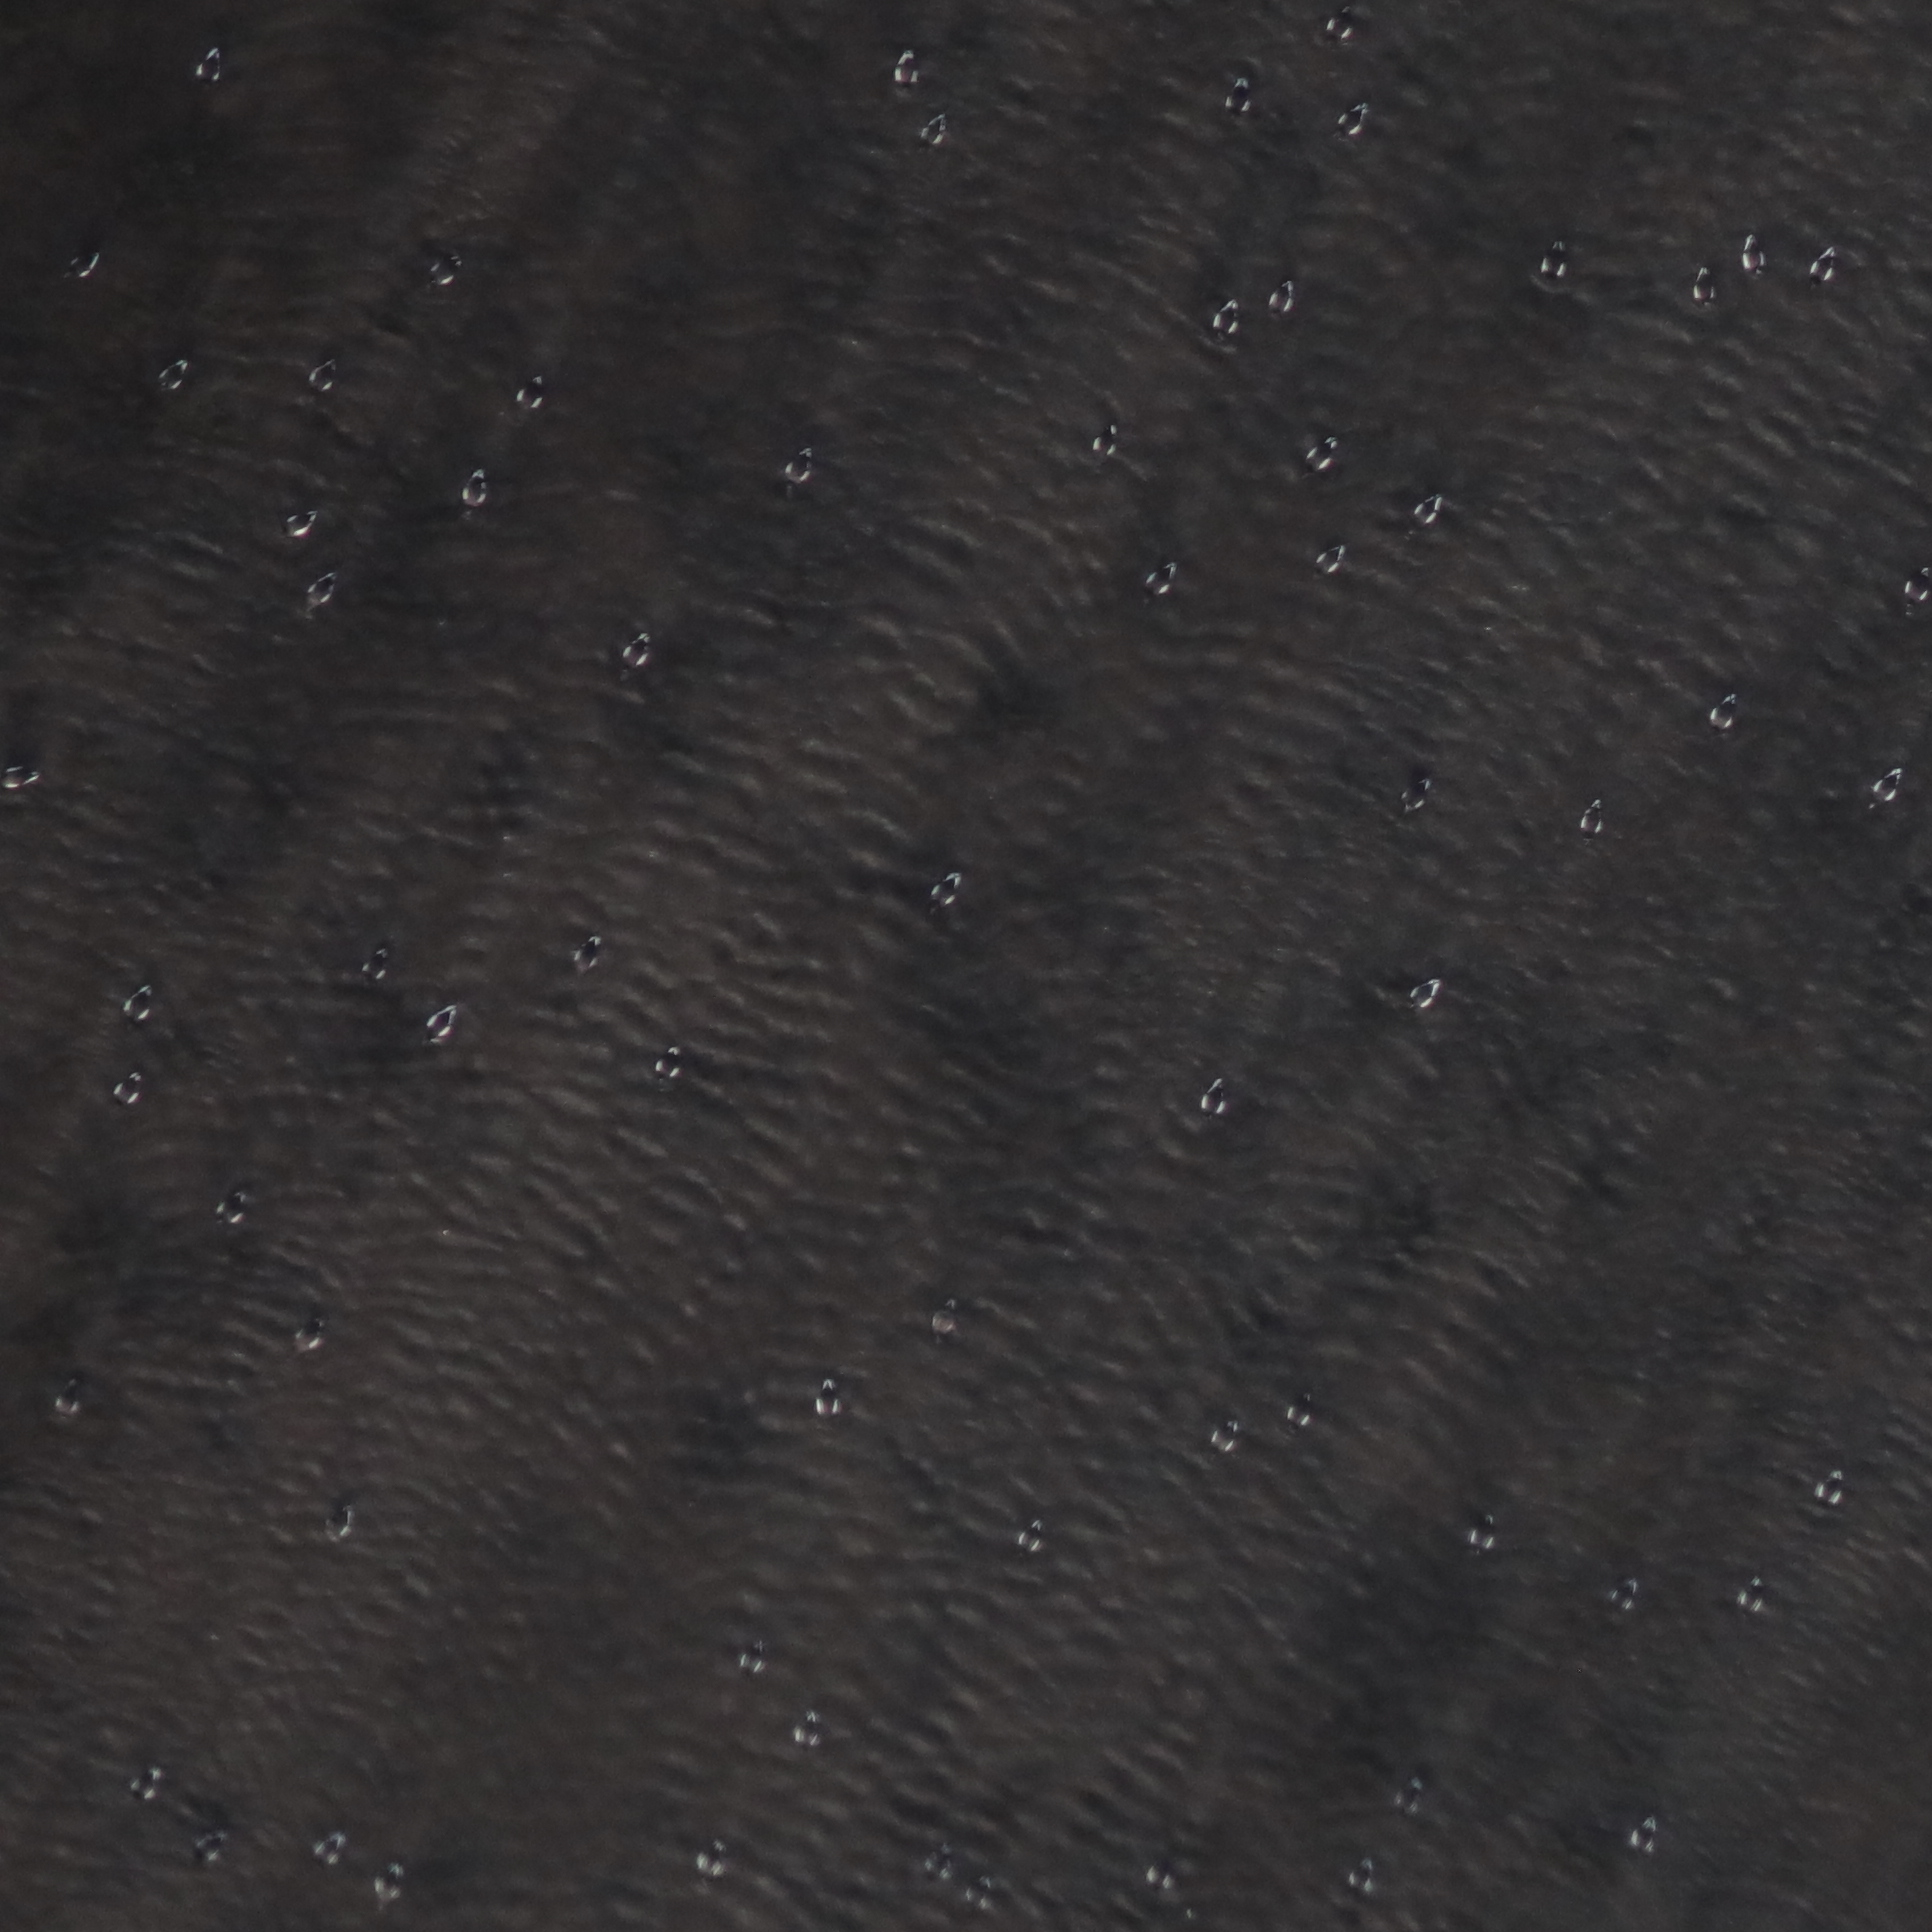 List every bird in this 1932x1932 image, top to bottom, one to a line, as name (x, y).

brant (1342, 27)
brant (204, 65)
brant (907, 74)
brant (1239, 99)
brant (1352, 123)
brant (930, 134)
brant (1751, 256)
brant (76, 259)
brant (1553, 269)
brant (1823, 269)
brant (444, 272)
brant (1709, 288)
brant (1279, 299)
brant (1223, 325)
brant (172, 376)
brant (319, 377)
brant (525, 394)
brant (1103, 440)
brant (1320, 456)
brant (799, 473)
brant (476, 493)
brant (1426, 512)
brant (299, 523)
brant (1329, 563)
brant (1160, 580)
brant (1915, 589)
brant (318, 593)
brant (635, 653)
brant (1722, 716)
brant (23, 771)
brant (1887, 786)
brant (1414, 796)
brant (1589, 823)
brant (946, 894)
brant (595, 957)
brant (385, 969)
brant (1421, 997)
brant (139, 1005)
brant (441, 1025)
brant (667, 1065)
brant (126, 1091)
brant (1212, 1098)
brant (230, 1207)
brant (944, 1322)
brant (303, 1333)
brant (829, 1399)
brant (66, 1410)
brant (1297, 1413)
brant (1225, 1437)
brant (1829, 1488)
brant (340, 1528)
brant (1481, 1536)
brant (1028, 1540)
brant (1750, 1599)
brant (1627, 1601)
brant (751, 1658)
brant (800, 1736)
brant (151, 1780)
brant (1413, 1793)
brant (1642, 1837)
brant (212, 1842)
brant (330, 1849)
brant (713, 1863)
brant (931, 1863)
brant (1356, 1877)
brant (392, 1879)
brant (1165, 1879)
brant (975, 1889)